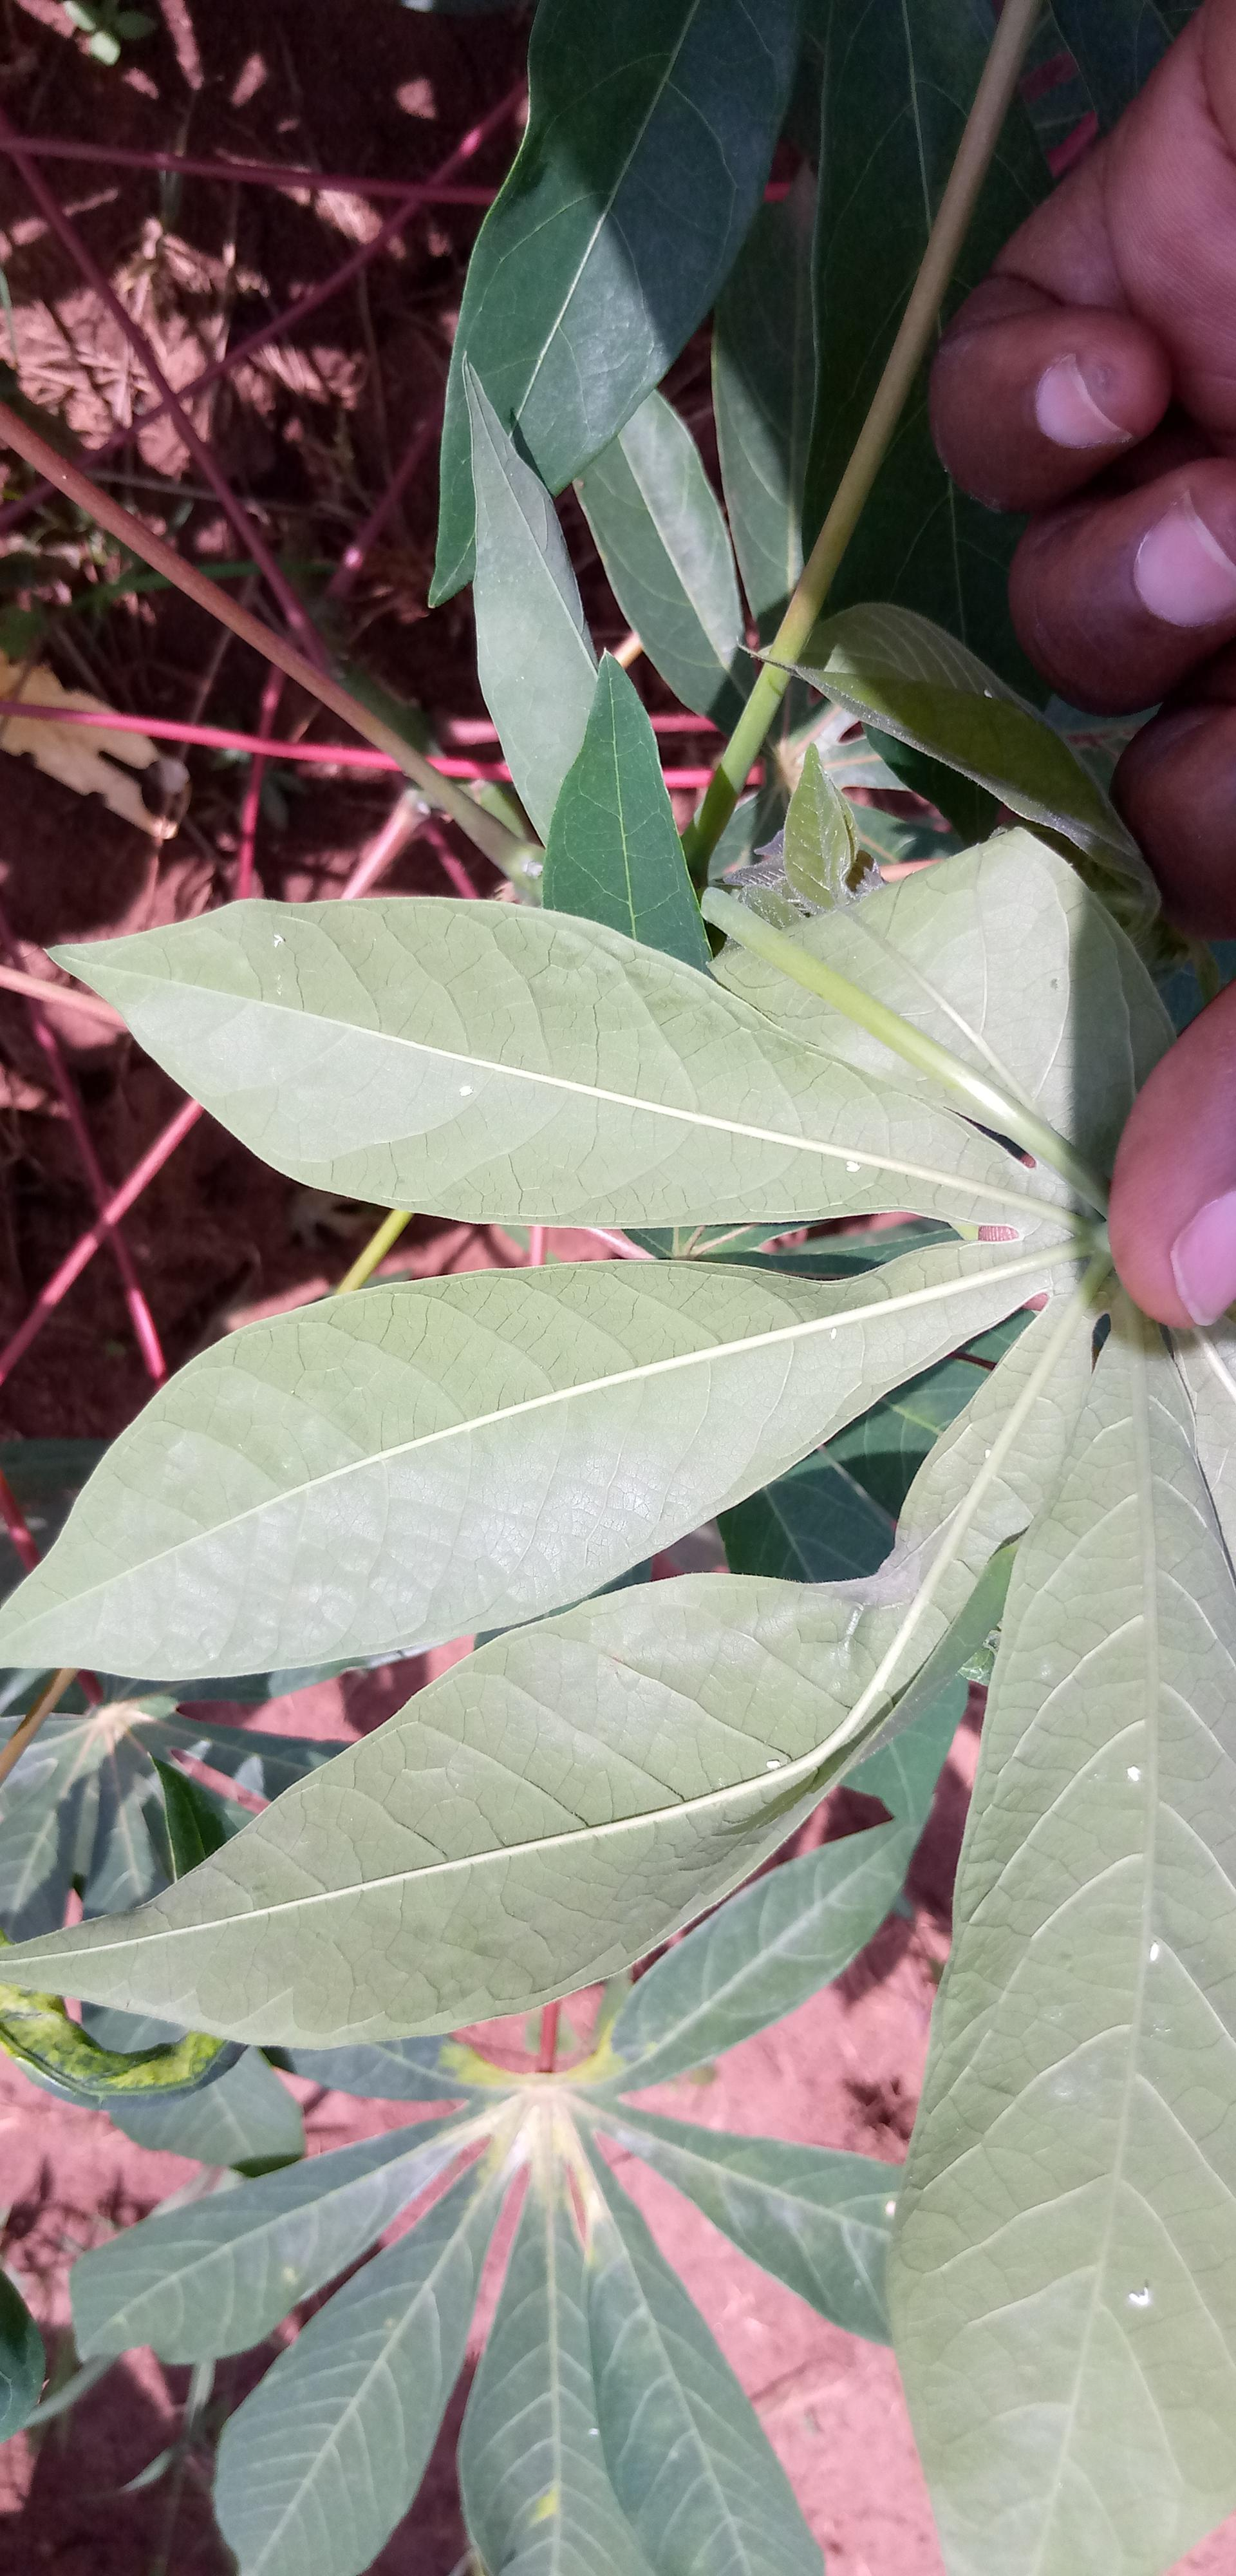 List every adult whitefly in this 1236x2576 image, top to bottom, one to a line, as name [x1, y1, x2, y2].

whitefly [258, 921, 293, 954]
whitefly [451, 1070, 480, 1104]
whitefly [839, 1145, 862, 1182]
whitefly [824, 1318, 847, 1350]
whitefly [982, 1441, 996, 1467]
whitefly [763, 1754, 792, 1783]
whitefly [1116, 1758, 1146, 1788]
whitefly [1141, 1929, 1175, 1977]
whitefly [1121, 2277, 1156, 2313]